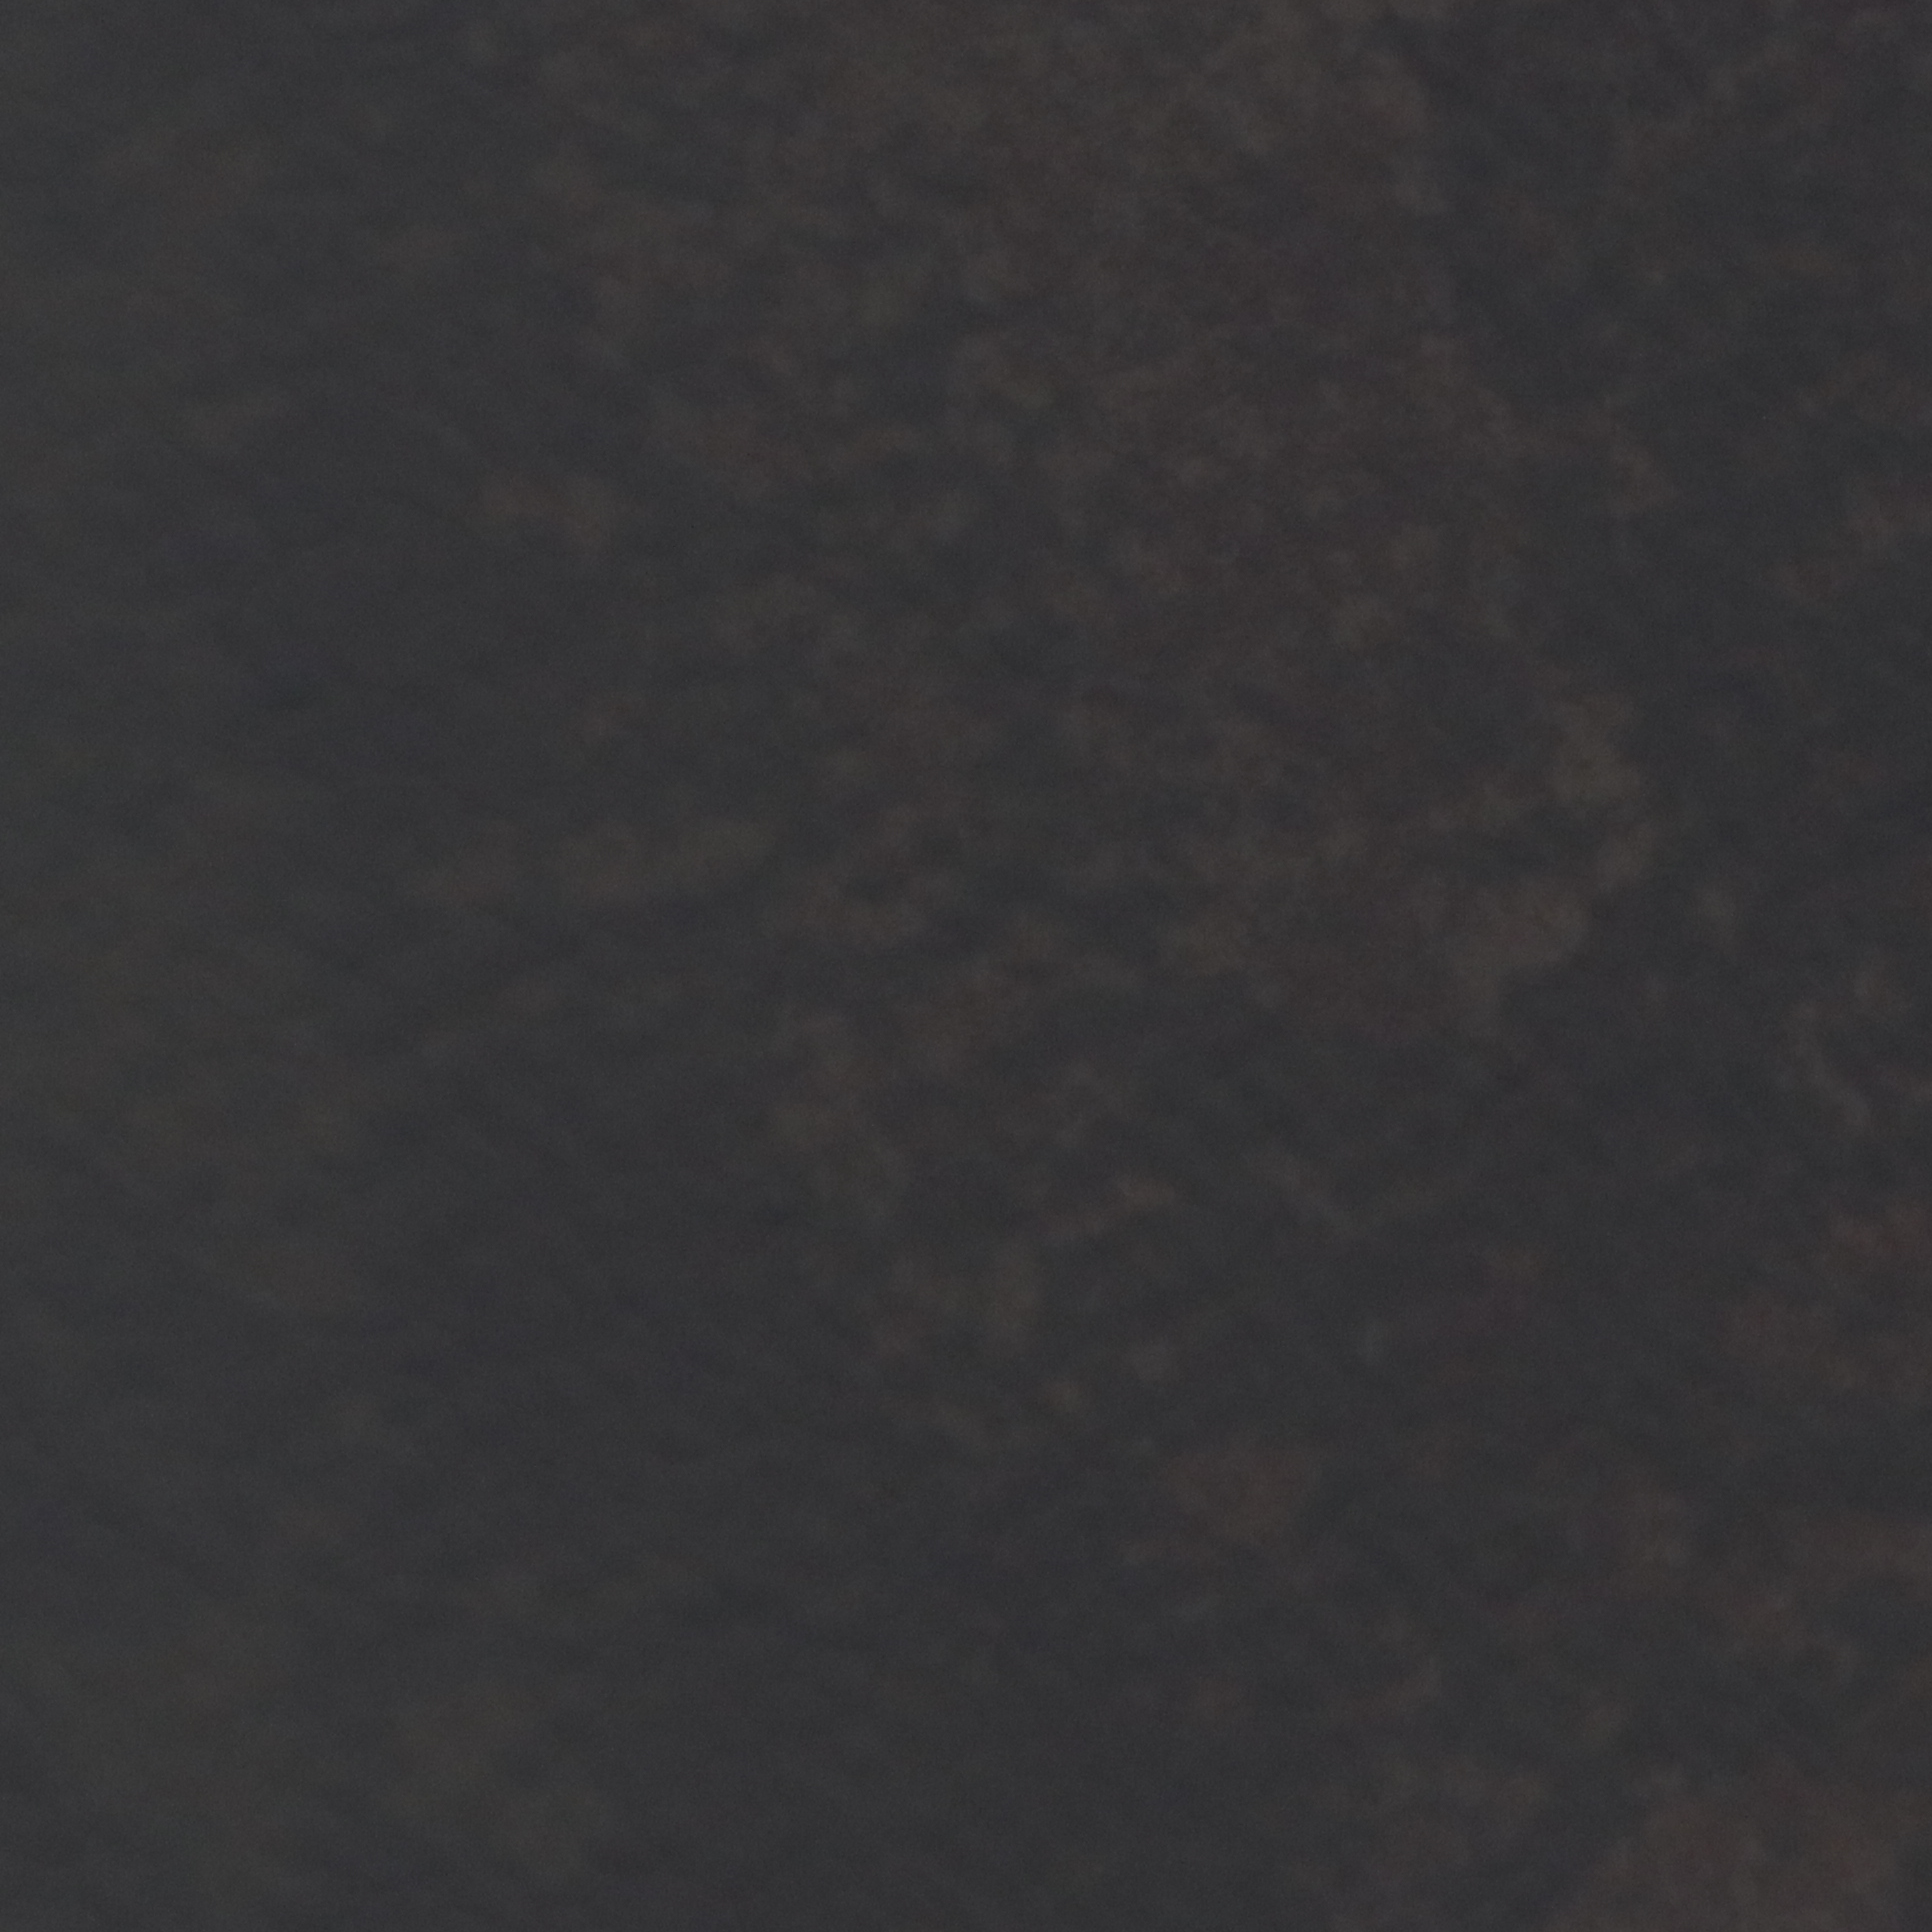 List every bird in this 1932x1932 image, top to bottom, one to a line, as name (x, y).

None